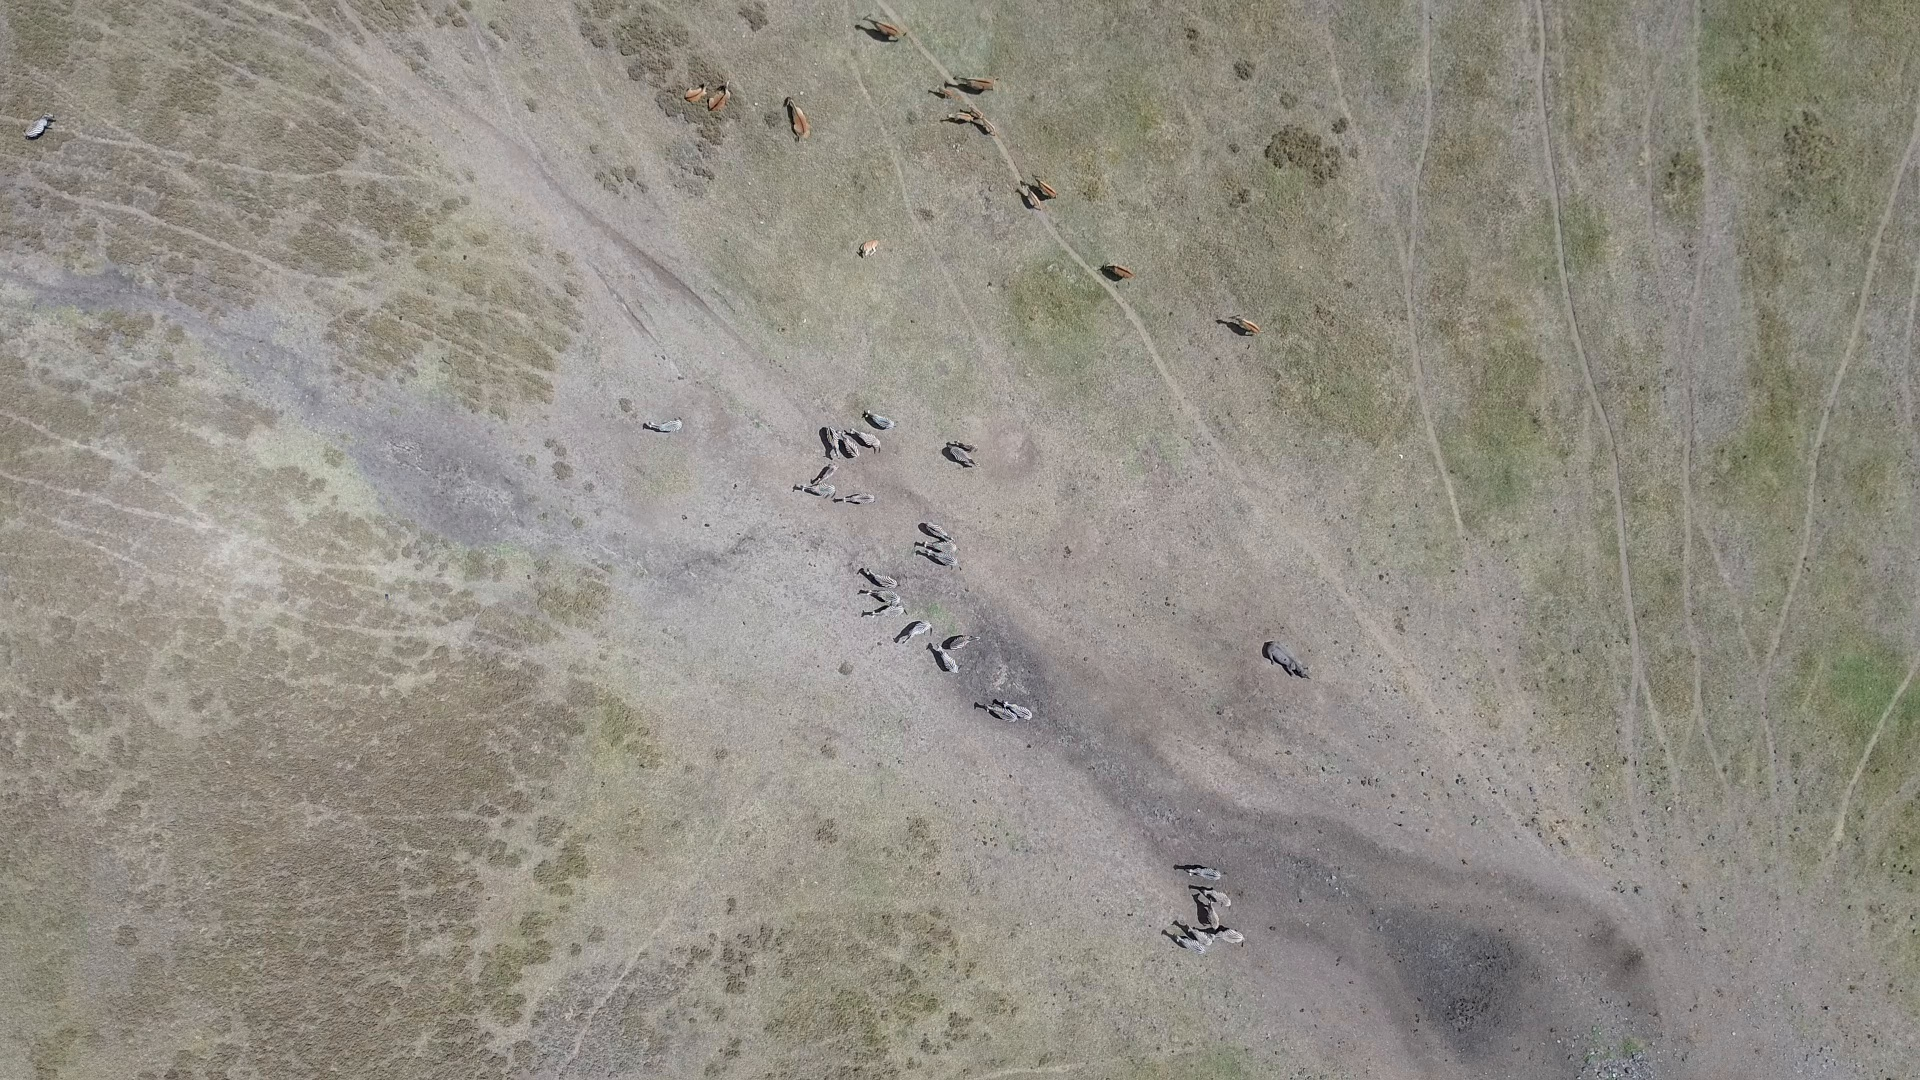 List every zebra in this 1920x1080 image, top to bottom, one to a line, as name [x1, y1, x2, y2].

zebra [26, 115, 54, 139]
zebra [864, 412, 895, 430]
zebra [643, 419, 682, 433]
zebra [823, 425, 838, 454]
zebra [853, 426, 879, 449]
zebra [838, 431, 861, 458]
zebra [946, 445, 975, 466]
zebra [816, 463, 837, 487]
zebra [793, 481, 830, 493]
zebra [840, 491, 875, 504]
zebra [921, 523, 949, 543]
zebra [927, 540, 957, 555]
zebra [921, 549, 960, 567]
zebra [860, 569, 890, 591]
zebra [859, 592, 890, 605]
zebra [862, 607, 895, 619]
zebra [898, 623, 929, 646]
zebra [952, 633, 981, 650]
zebra [932, 643, 955, 672]
zebra [1003, 700, 1033, 721]
zebra [985, 706, 1017, 724]
zebra [1184, 867, 1219, 881]
zebra [1203, 888, 1236, 908]
zebra [1201, 899, 1220, 928]
zebra [1184, 926, 1212, 945]
zebra [1207, 927, 1241, 942]
zebra [1170, 933, 1203, 954]